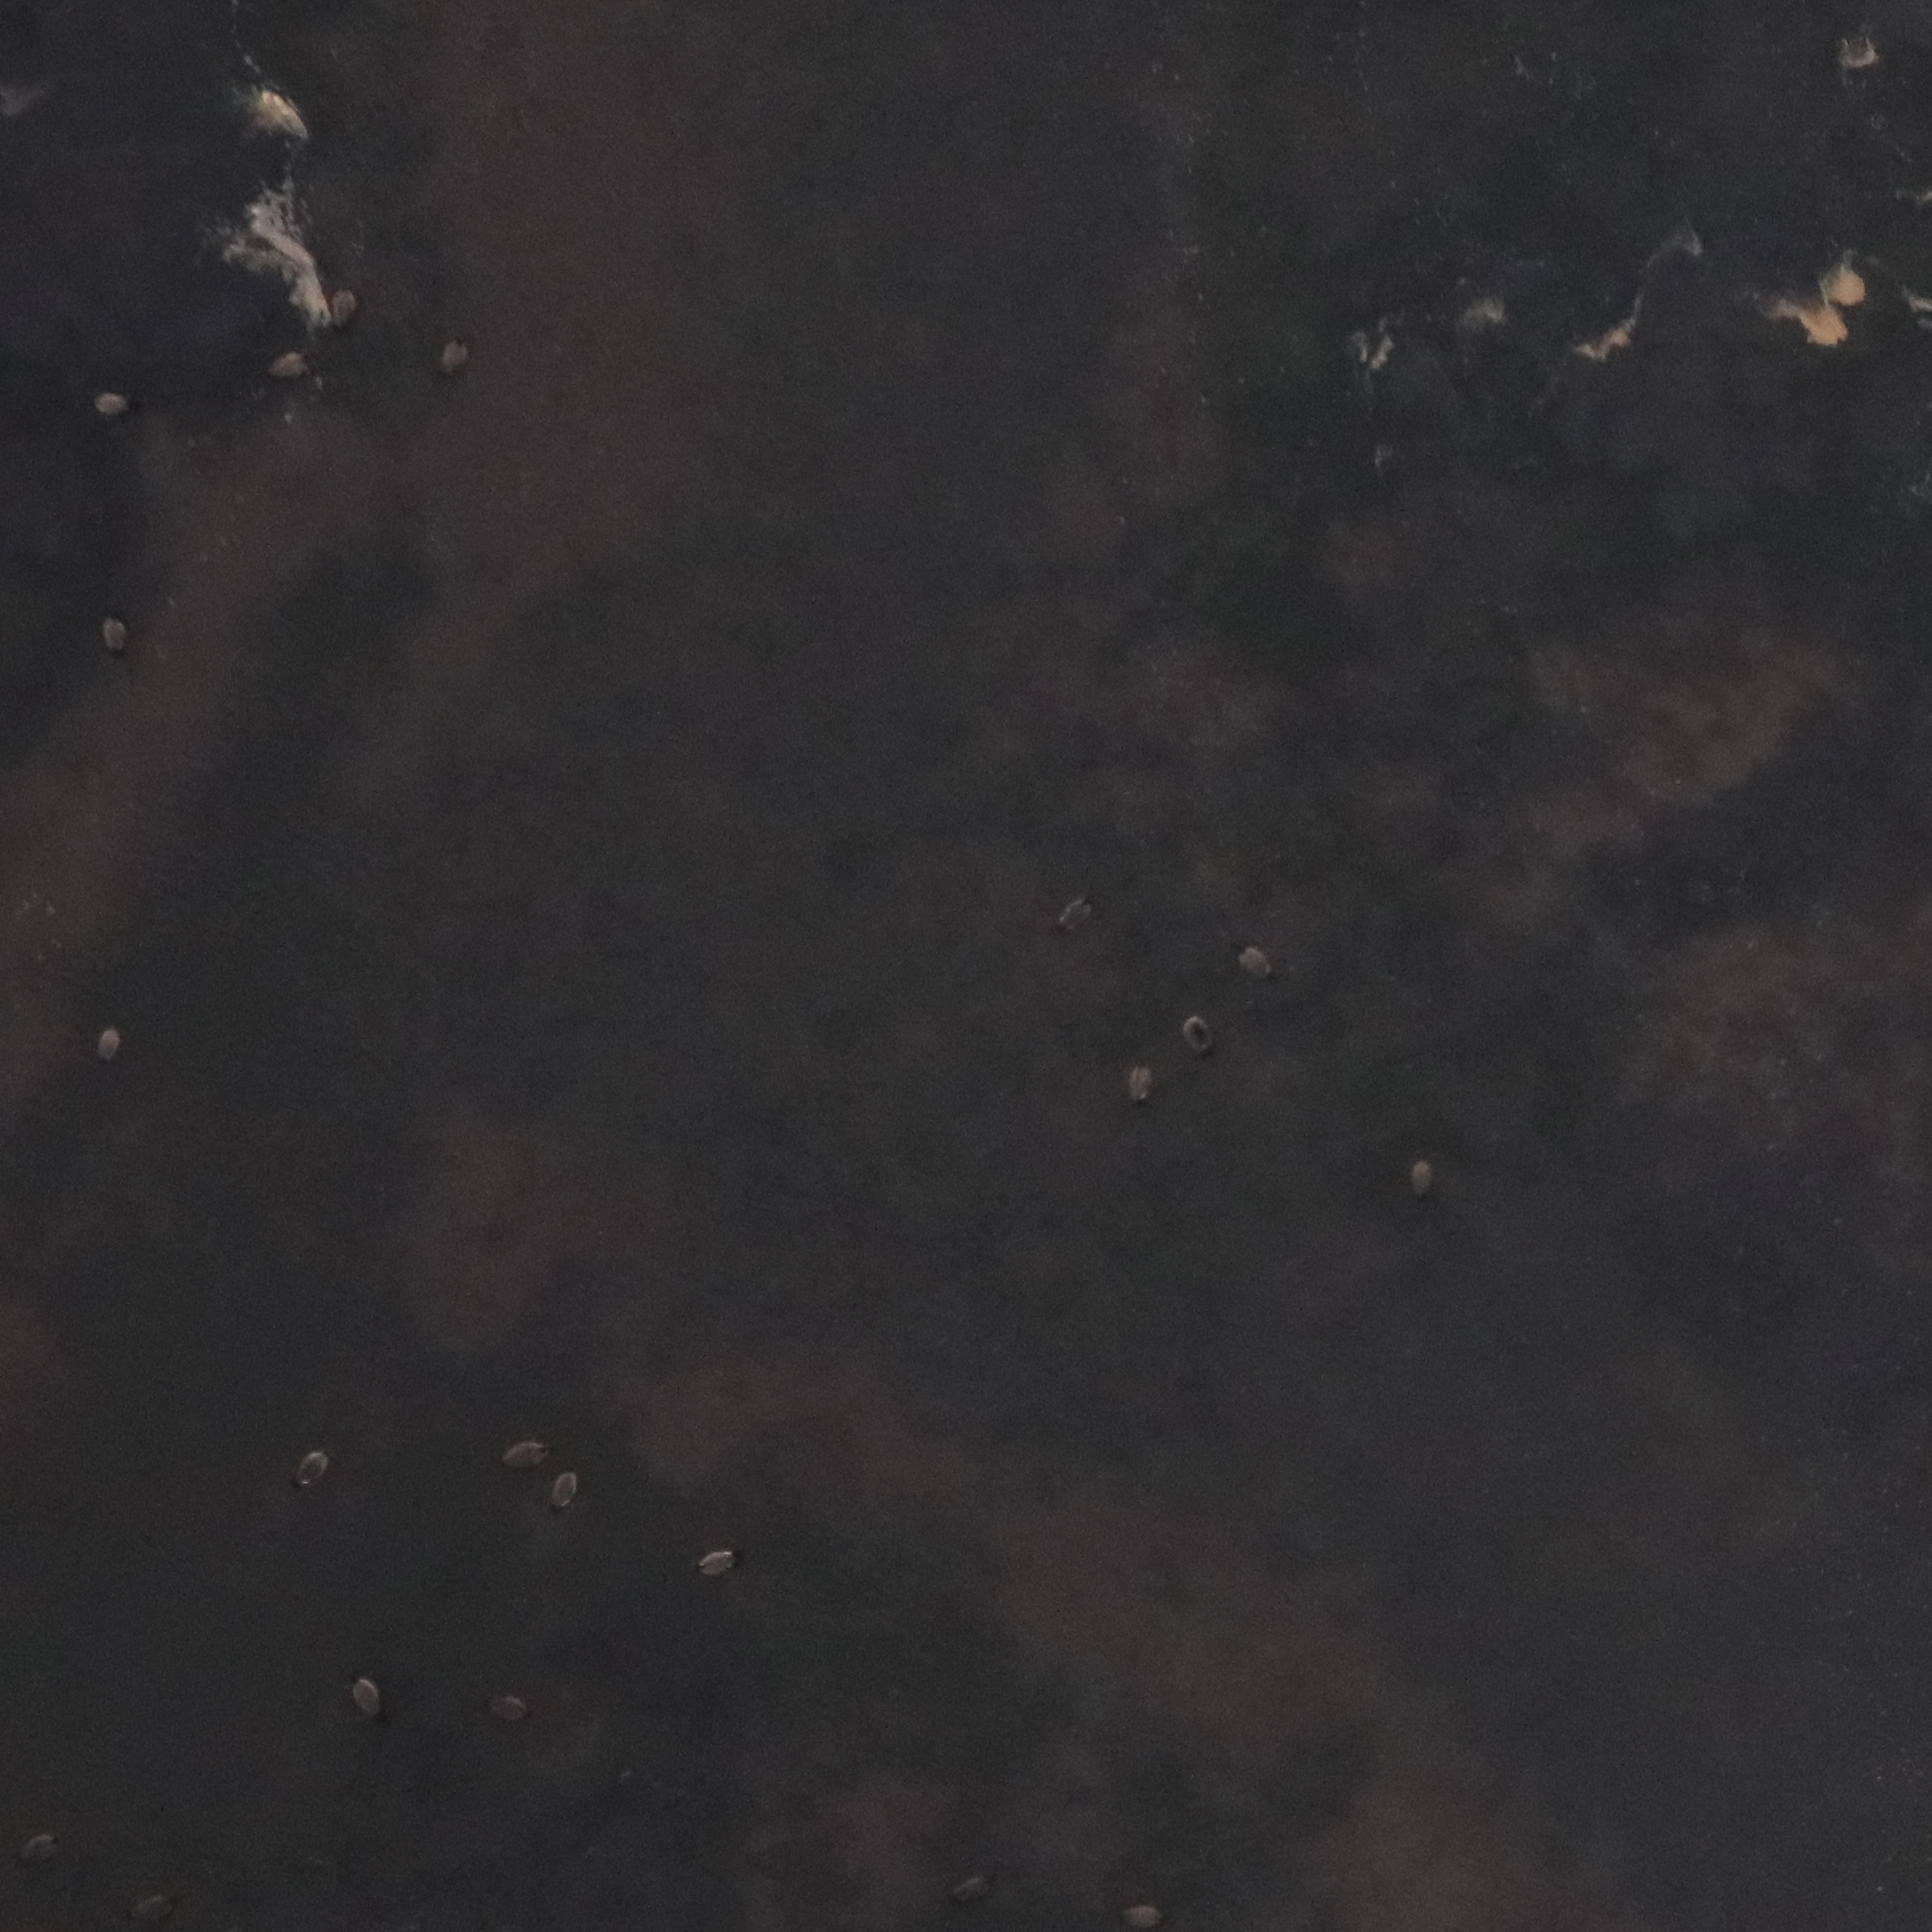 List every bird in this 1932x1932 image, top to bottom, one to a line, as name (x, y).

Canada goose (345, 308)
Canada goose (454, 355)
Canada goose (290, 369)
Canada goose (112, 405)
Canada goose (116, 634)
Canada goose (1076, 913)
Canada goose (1255, 961)
Canada goose (1199, 1034)
Canada goose (112, 1047)
Canada goose (1137, 1082)
Canada goose (1422, 1176)
Canada goose (523, 1452)
Canada goose (312, 1468)
Canada goose (564, 1490)
Canada goose (717, 1563)
Canada goose (367, 1697)
Canada goose (512, 1709)
Canada goose (40, 1843)
Canada goose (983, 1886)
Canada goose (157, 1903)
Canada goose (1131, 1913)